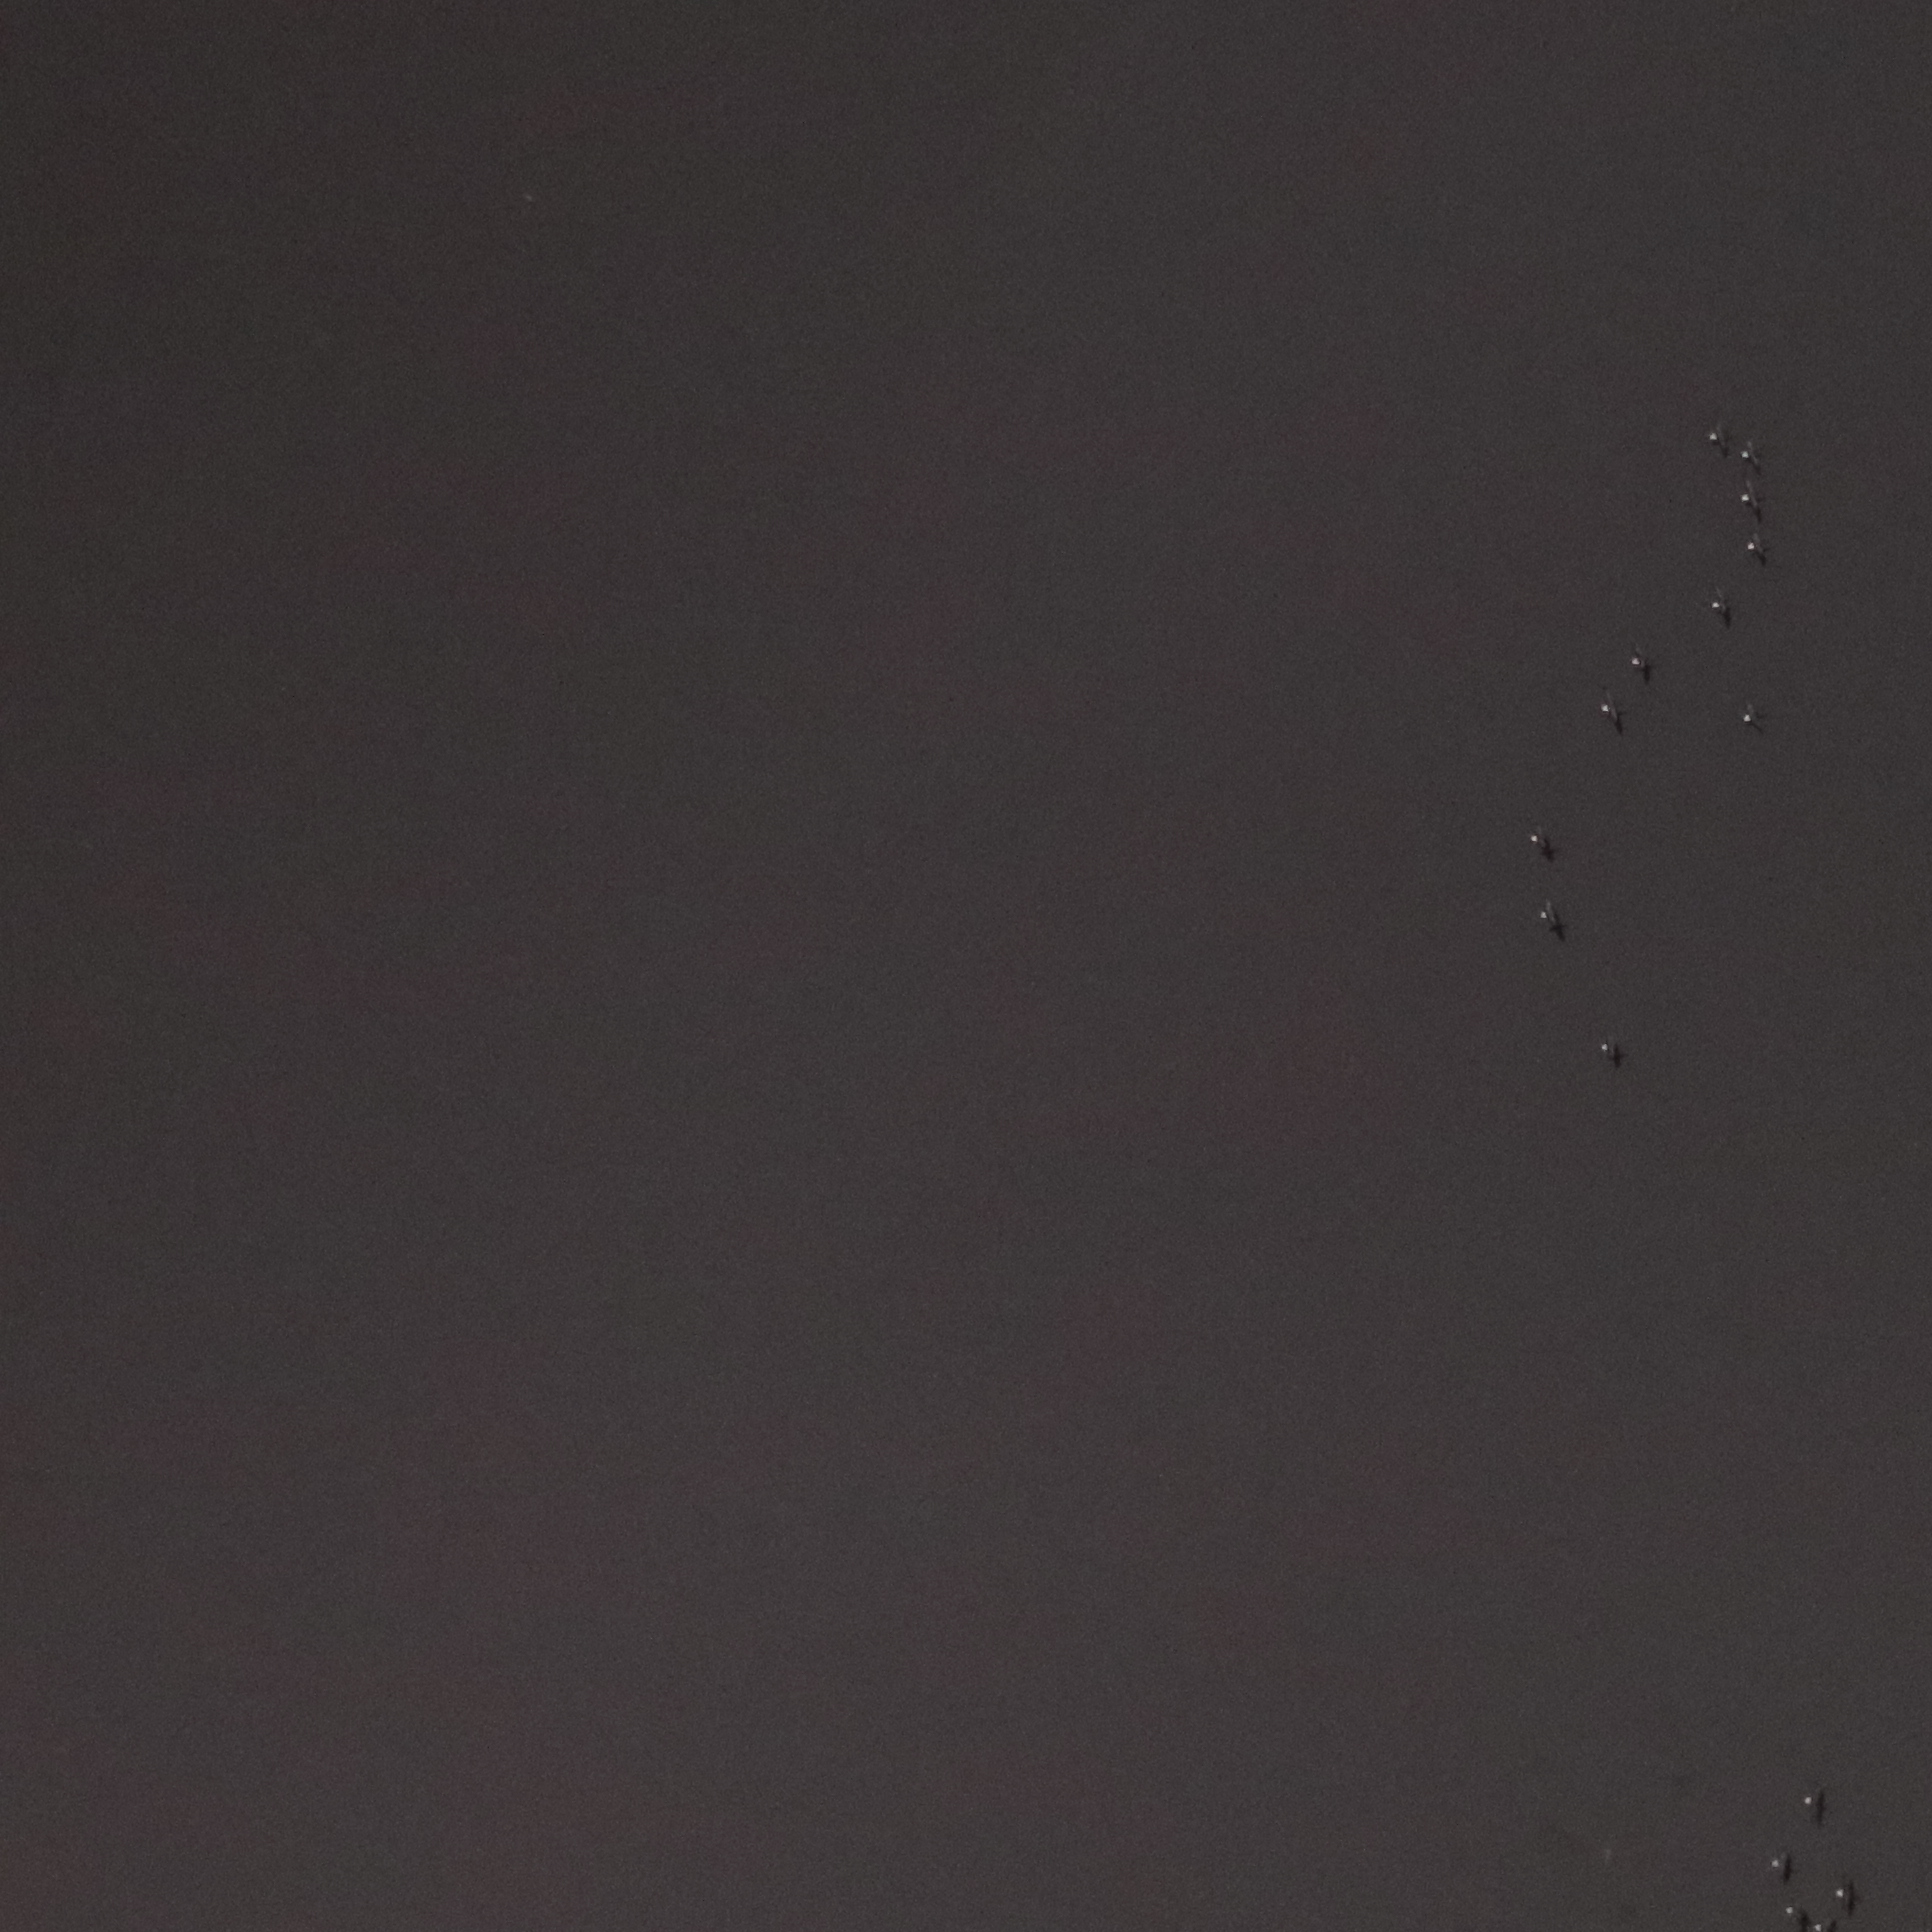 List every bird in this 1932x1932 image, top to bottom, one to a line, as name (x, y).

brant (1719, 441)
brant (1752, 454)
brant (1755, 506)
brant (1757, 552)
brant (1726, 602)
brant (1640, 665)
brant (1616, 709)
brant (1746, 717)
brant (1545, 836)
brant (1550, 916)
brant (1613, 1042)
brant (1819, 1811)
brant (1779, 1871)
brant (1845, 1900)
brant (1798, 1913)